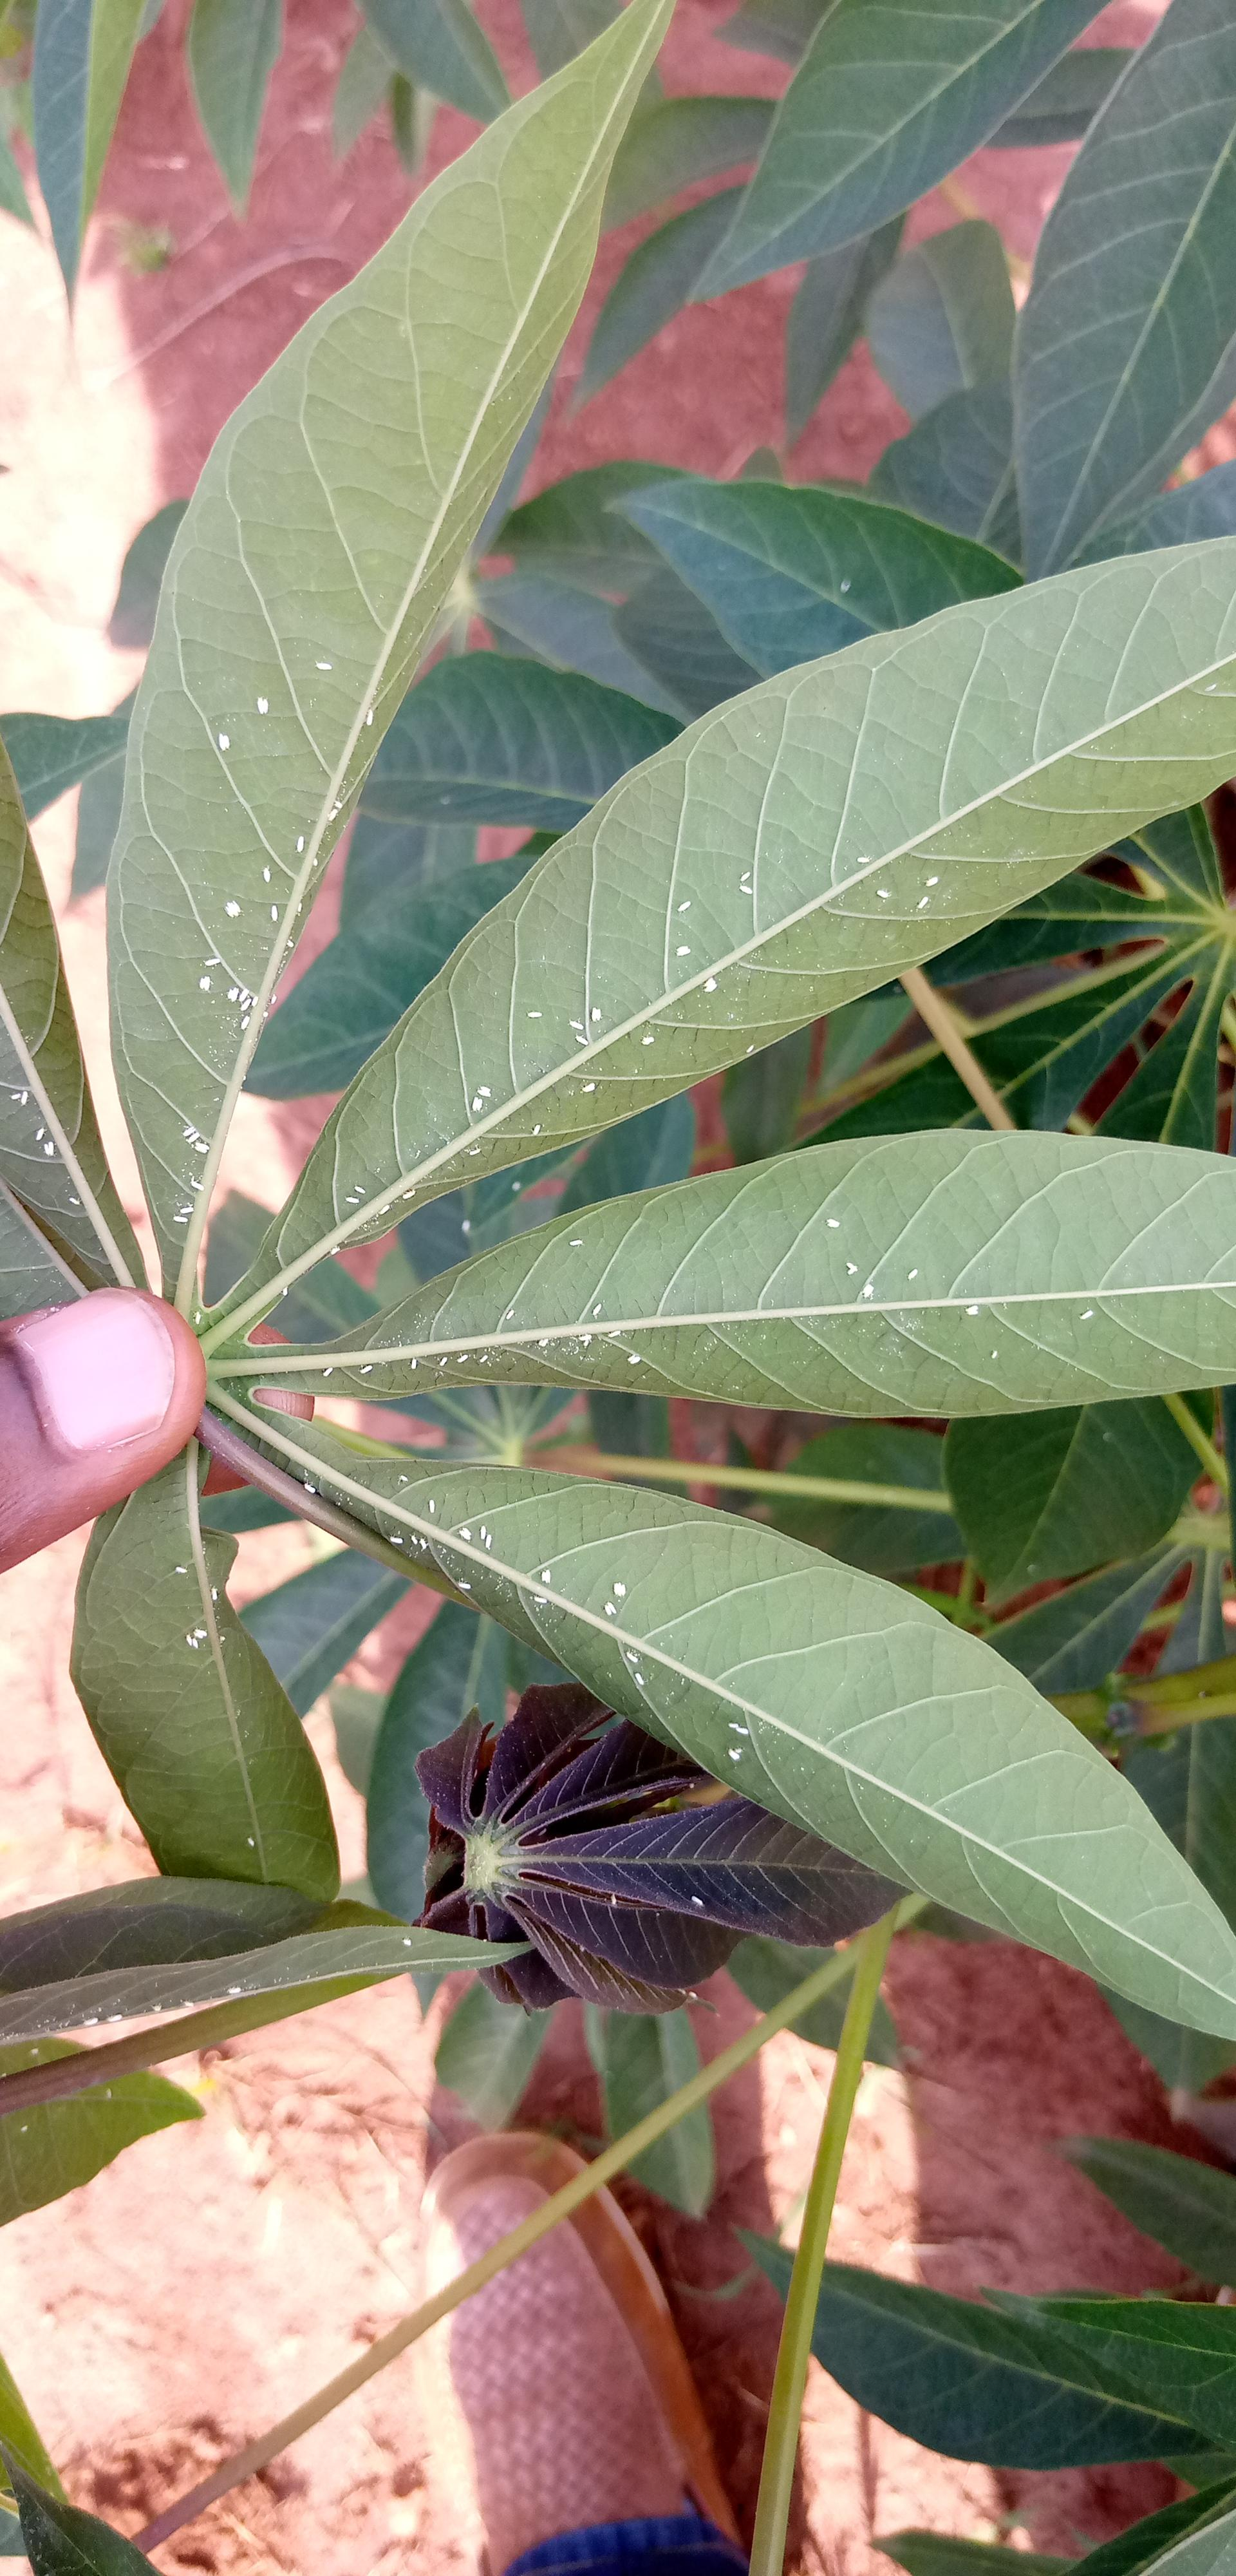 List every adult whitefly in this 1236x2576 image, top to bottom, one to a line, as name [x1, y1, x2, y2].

whitefly [312, 661, 337, 674]
whitefly [256, 695, 264, 715]
whitefly [262, 697, 270, 714]
whitefly [364, 707, 375, 727]
whitefly [218, 732, 227, 752]
whitefly [223, 734, 230, 750]
whitefly [333, 799, 345, 809]
whitefly [327, 808, 339, 822]
whitefly [295, 833, 305, 853]
whitefly [854, 854, 872, 867]
whitefly [261, 865, 272, 885]
whitefly [739, 870, 752, 884]
whitefly [924, 873, 939, 889]
whitefly [738, 884, 754, 896]
whitefly [874, 888, 890, 900]
whitefly [916, 895, 930, 911]
whitefly [230, 899, 241, 914]
whitefly [676, 899, 694, 914]
whitefly [226, 901, 240, 917]
whitefly [297, 901, 303, 913]
whitefly [269, 902, 280, 923]
whitefly [224, 905, 234, 918]
whitefly [286, 938, 295, 949]
whitefly [676, 945, 689, 952]
whitefly [675, 948, 691, 958]
whitefly [201, 955, 225, 969]
whitefly [204, 974, 211, 992]
whitefly [199, 976, 205, 990]
whitefly [702, 976, 716, 987]
whitefly [704, 983, 718, 994]
whitefly [231, 986, 239, 1003]
whitefly [227, 988, 234, 1001]
whitefly [238, 988, 250, 1003]
whitefly [269, 992, 279, 1006]
whitefly [250, 995, 259, 1008]
whitefly [239, 998, 252, 1012]
whitefly [591, 1006, 597, 1023]
whitefly [596, 1007, 603, 1023]
whitefly [526, 1010, 545, 1020]
whitefly [239, 1014, 250, 1030]
whitefly [568, 1019, 585, 1031]
whitefly [637, 1032, 656, 1046]
whitefly [574, 1034, 589, 1046]
whitefly [640, 1035, 657, 1048]
whitefly [744, 1043, 756, 1054]
whitefly [577, 1081, 598, 1094]
whitefly [480, 1084, 492, 1093]
whitefly [474, 1089, 492, 1099]
whitefly [20, 1090, 29, 1107]
whitefly [10, 1092, 22, 1101]
whitefly [471, 1096, 478, 1113]
whitefly [477, 1097, 483, 1113]
whitefly [530, 1122, 544, 1139]
whitefly [182, 1126, 197, 1137]
whitefly [34, 1126, 46, 1142]
whitefly [188, 1132, 201, 1144]
whitefly [48, 1141, 55, 1157]
whitefly [194, 1141, 211, 1151]
whitefly [43, 1142, 49, 1157]
whitefly [192, 1146, 207, 1155]
whitefly [467, 1146, 483, 1157]
whitefly [190, 1179, 205, 1193]
whitefly [351, 1183, 367, 1197]
whitefly [402, 1188, 417, 1201]
whitefly [343, 1195, 360, 1206]
whitefly [67, 1196, 82, 1207]
whitefly [377, 1204, 391, 1217]
whitefly [178, 1205, 195, 1214]
whitefly [171, 1215, 190, 1224]
whitefly [825, 1218, 841, 1226]
whitefly [825, 1222, 840, 1229]
whitefly [566, 1237, 588, 1247]
whitefly [329, 1245, 342, 1256]
whitefly [846, 1262, 859, 1272]
whitefly [846, 1264, 858, 1276]
whitefly [904, 1266, 920, 1282]
whitefly [862, 1283, 871, 1294]
whitefly [281, 1285, 289, 1298]
whitefly [864, 1286, 874, 1300]
whitefly [588, 1302, 604, 1318]
whitefly [964, 1304, 979, 1312]
whitefly [505, 1308, 516, 1321]
whitefly [1077, 1308, 1094, 1321]
whitefly [194, 1310, 202, 1327]
whitefly [966, 1311, 979, 1316]
whitefly [607, 1330, 623, 1340]
whitefly [577, 1333, 593, 1341]
whitefly [541, 1337, 550, 1348]
whitefly [538, 1338, 544, 1348]
whitefly [582, 1340, 590, 1349]
whitefly [989, 1349, 1000, 1360]
whitefly [455, 1354, 469, 1365]
whitefly [626, 1354, 636, 1363]
whitefly [409, 1354, 418, 1372]
whitefly [477, 1354, 489, 1365]
whitefly [630, 1354, 642, 1366]
whitefly [436, 1356, 449, 1368]
whitefly [357, 1364, 374, 1375]
whitefly [321, 1366, 335, 1379]
whitefly [397, 1472, 410, 1483]
whitefly [301, 1481, 317, 1495]
whitefly [427, 1497, 436, 1516]
whitefly [479, 1523, 487, 1540]
whitefly [460, 1526, 472, 1537]
whitefly [458, 1529, 471, 1541]
whitefly [409, 1532, 418, 1546]
whitefly [485, 1533, 493, 1550]
whitefly [388, 1535, 404, 1547]
whitefly [419, 1536, 428, 1553]
whitefly [172, 1564, 190, 1575]
whitefly [545, 1568, 551, 1586]
whitefly [541, 1570, 546, 1584]
whitefly [454, 1578, 475, 1594]
whitefly [617, 1579, 621, 1598]
whitefly [613, 1580, 617, 1596]
whitefly [621, 1582, 626, 1598]
whitefly [209, 1584, 221, 1602]
whitefly [531, 1594, 548, 1605]
whitefly [607, 1600, 618, 1616]
whitefly [603, 1604, 612, 1617]
whitefly [193, 1627, 208, 1640]
whitefly [193, 1631, 203, 1640]
whitefly [185, 1632, 192, 1648]
whitefly [216, 1634, 227, 1644]
whitefly [191, 1636, 200, 1651]
whitefly [625, 1651, 641, 1665]
whitefly [633, 1670, 646, 1688]
whitefly [726, 1721, 739, 1729]
whitefly [735, 1727, 750, 1736]
whitefly [725, 1748, 742, 1763]
whitefly [245, 1835, 256, 1850]
whitefly [689, 1892, 706, 1908]
whitefly [400, 1935, 416, 1947]
whitefly [224, 1985, 245, 1996]
whitefly [687, 1990, 699, 2000]
whitefly [183, 2000, 196, 2009]
whitefly [152, 2003, 163, 2012]
whitefly [105, 2012, 124, 2024]
whitefly [82, 2015, 100, 2029]